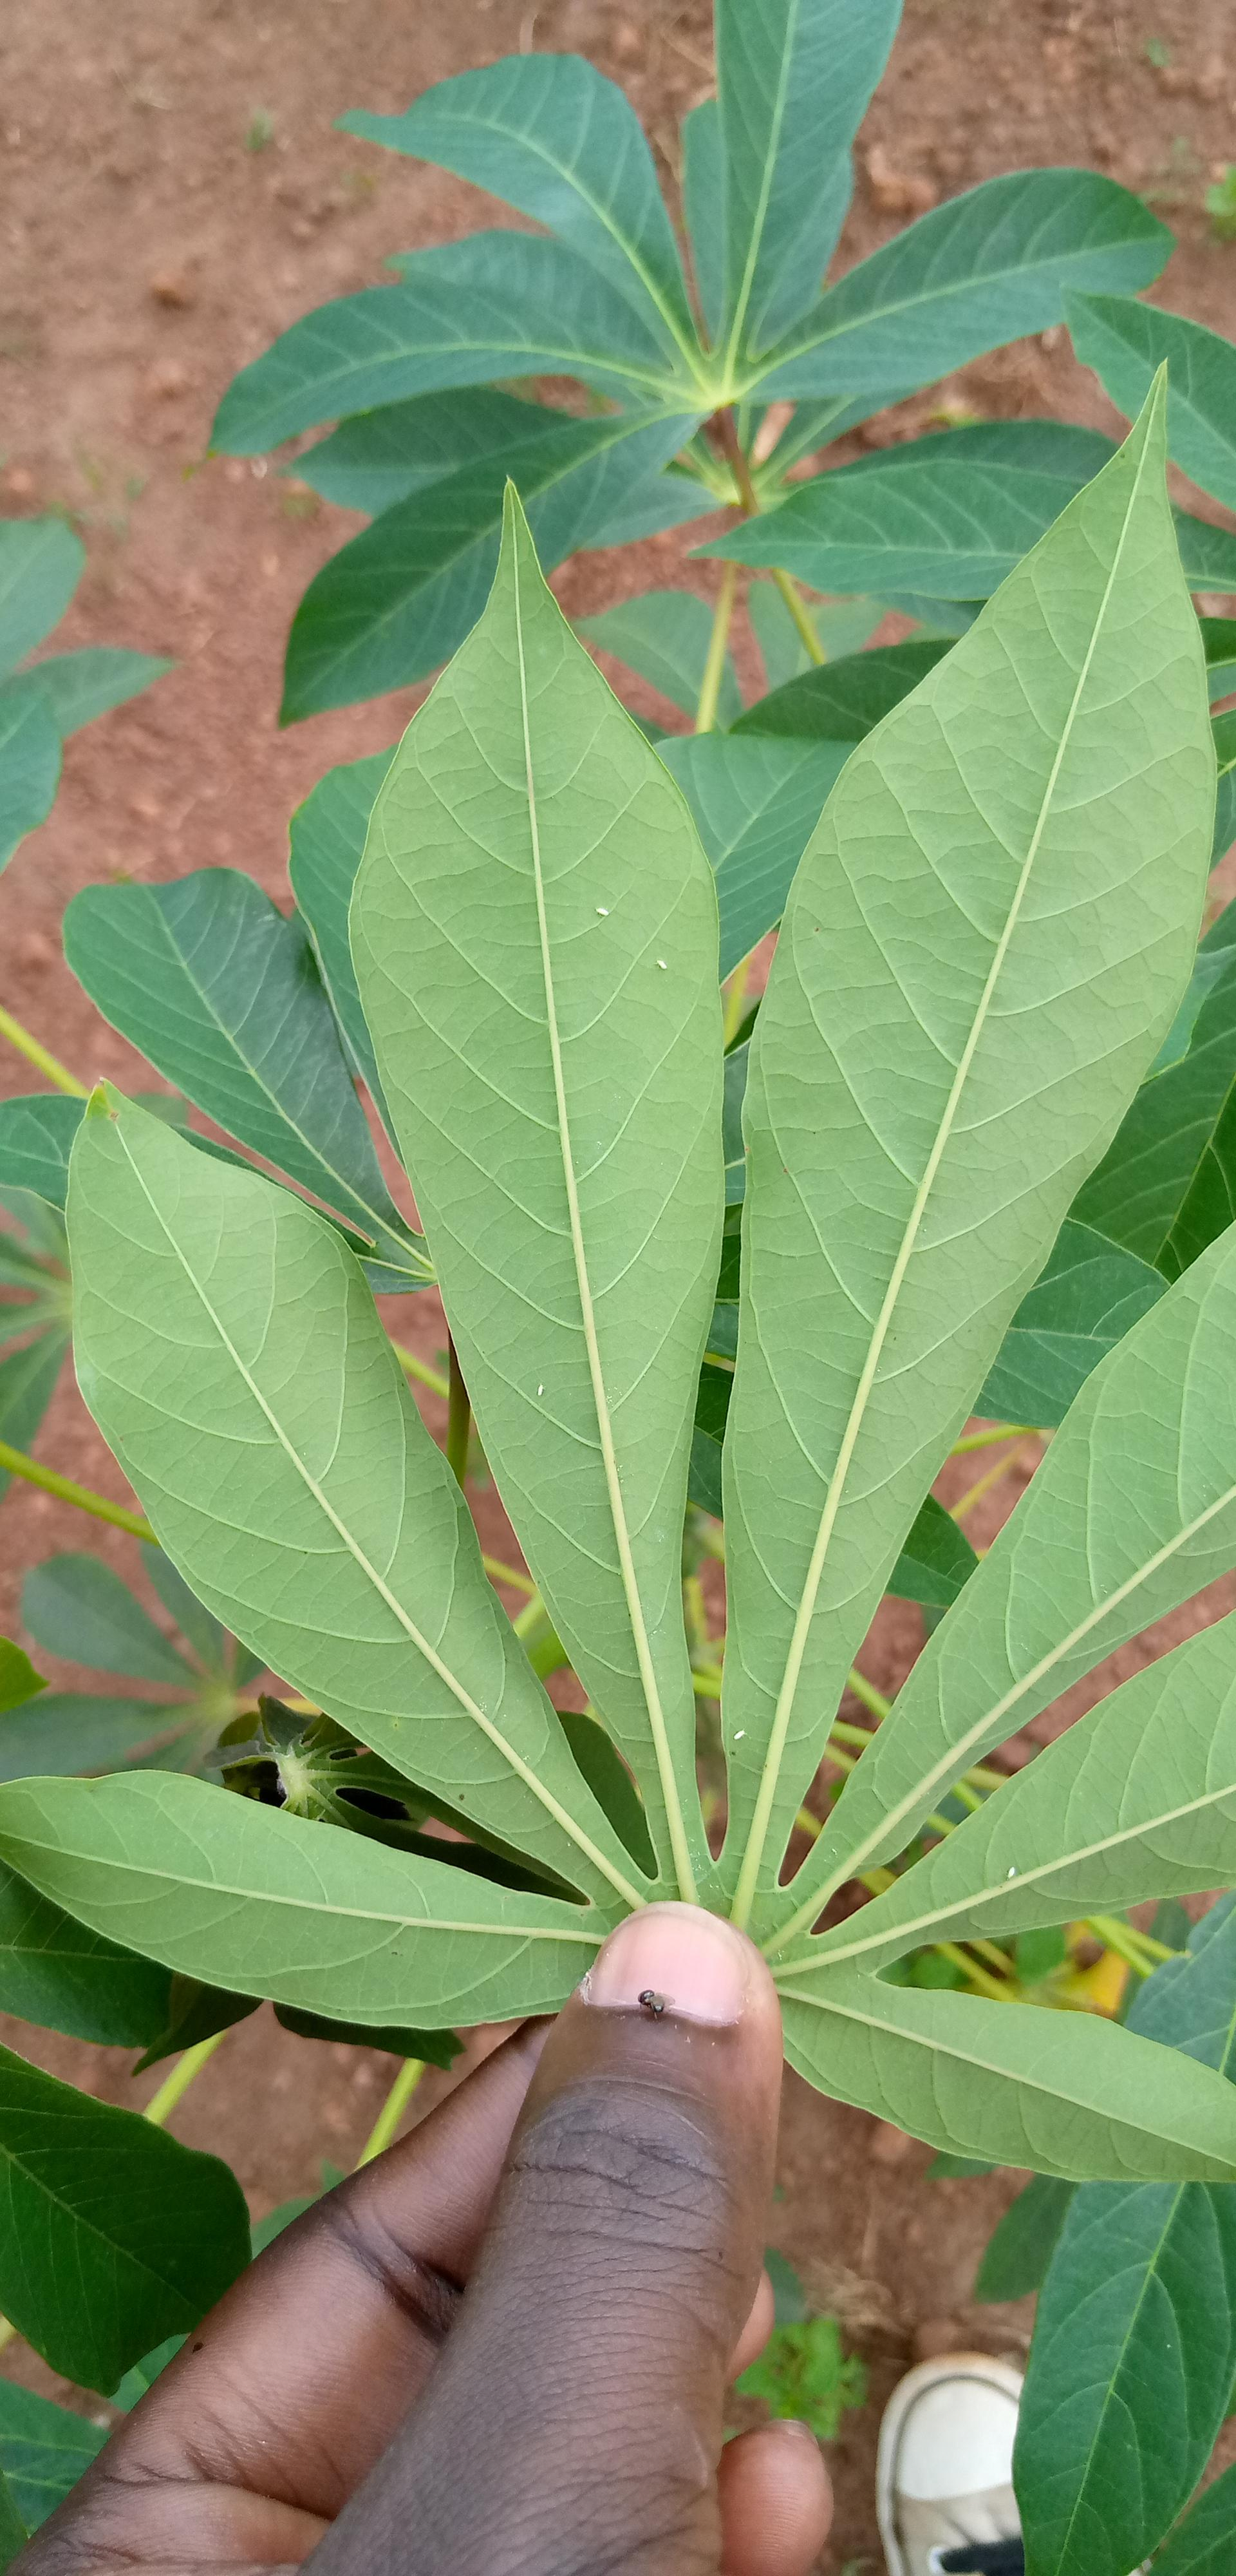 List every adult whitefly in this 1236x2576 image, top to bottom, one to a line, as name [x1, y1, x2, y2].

whitefly [594, 905, 610, 917]
whitefly [655, 958, 669, 971]
whitefly [536, 1383, 545, 1397]
whitefly [732, 1728, 746, 1741]
whitefly [1005, 1865, 1017, 1880]